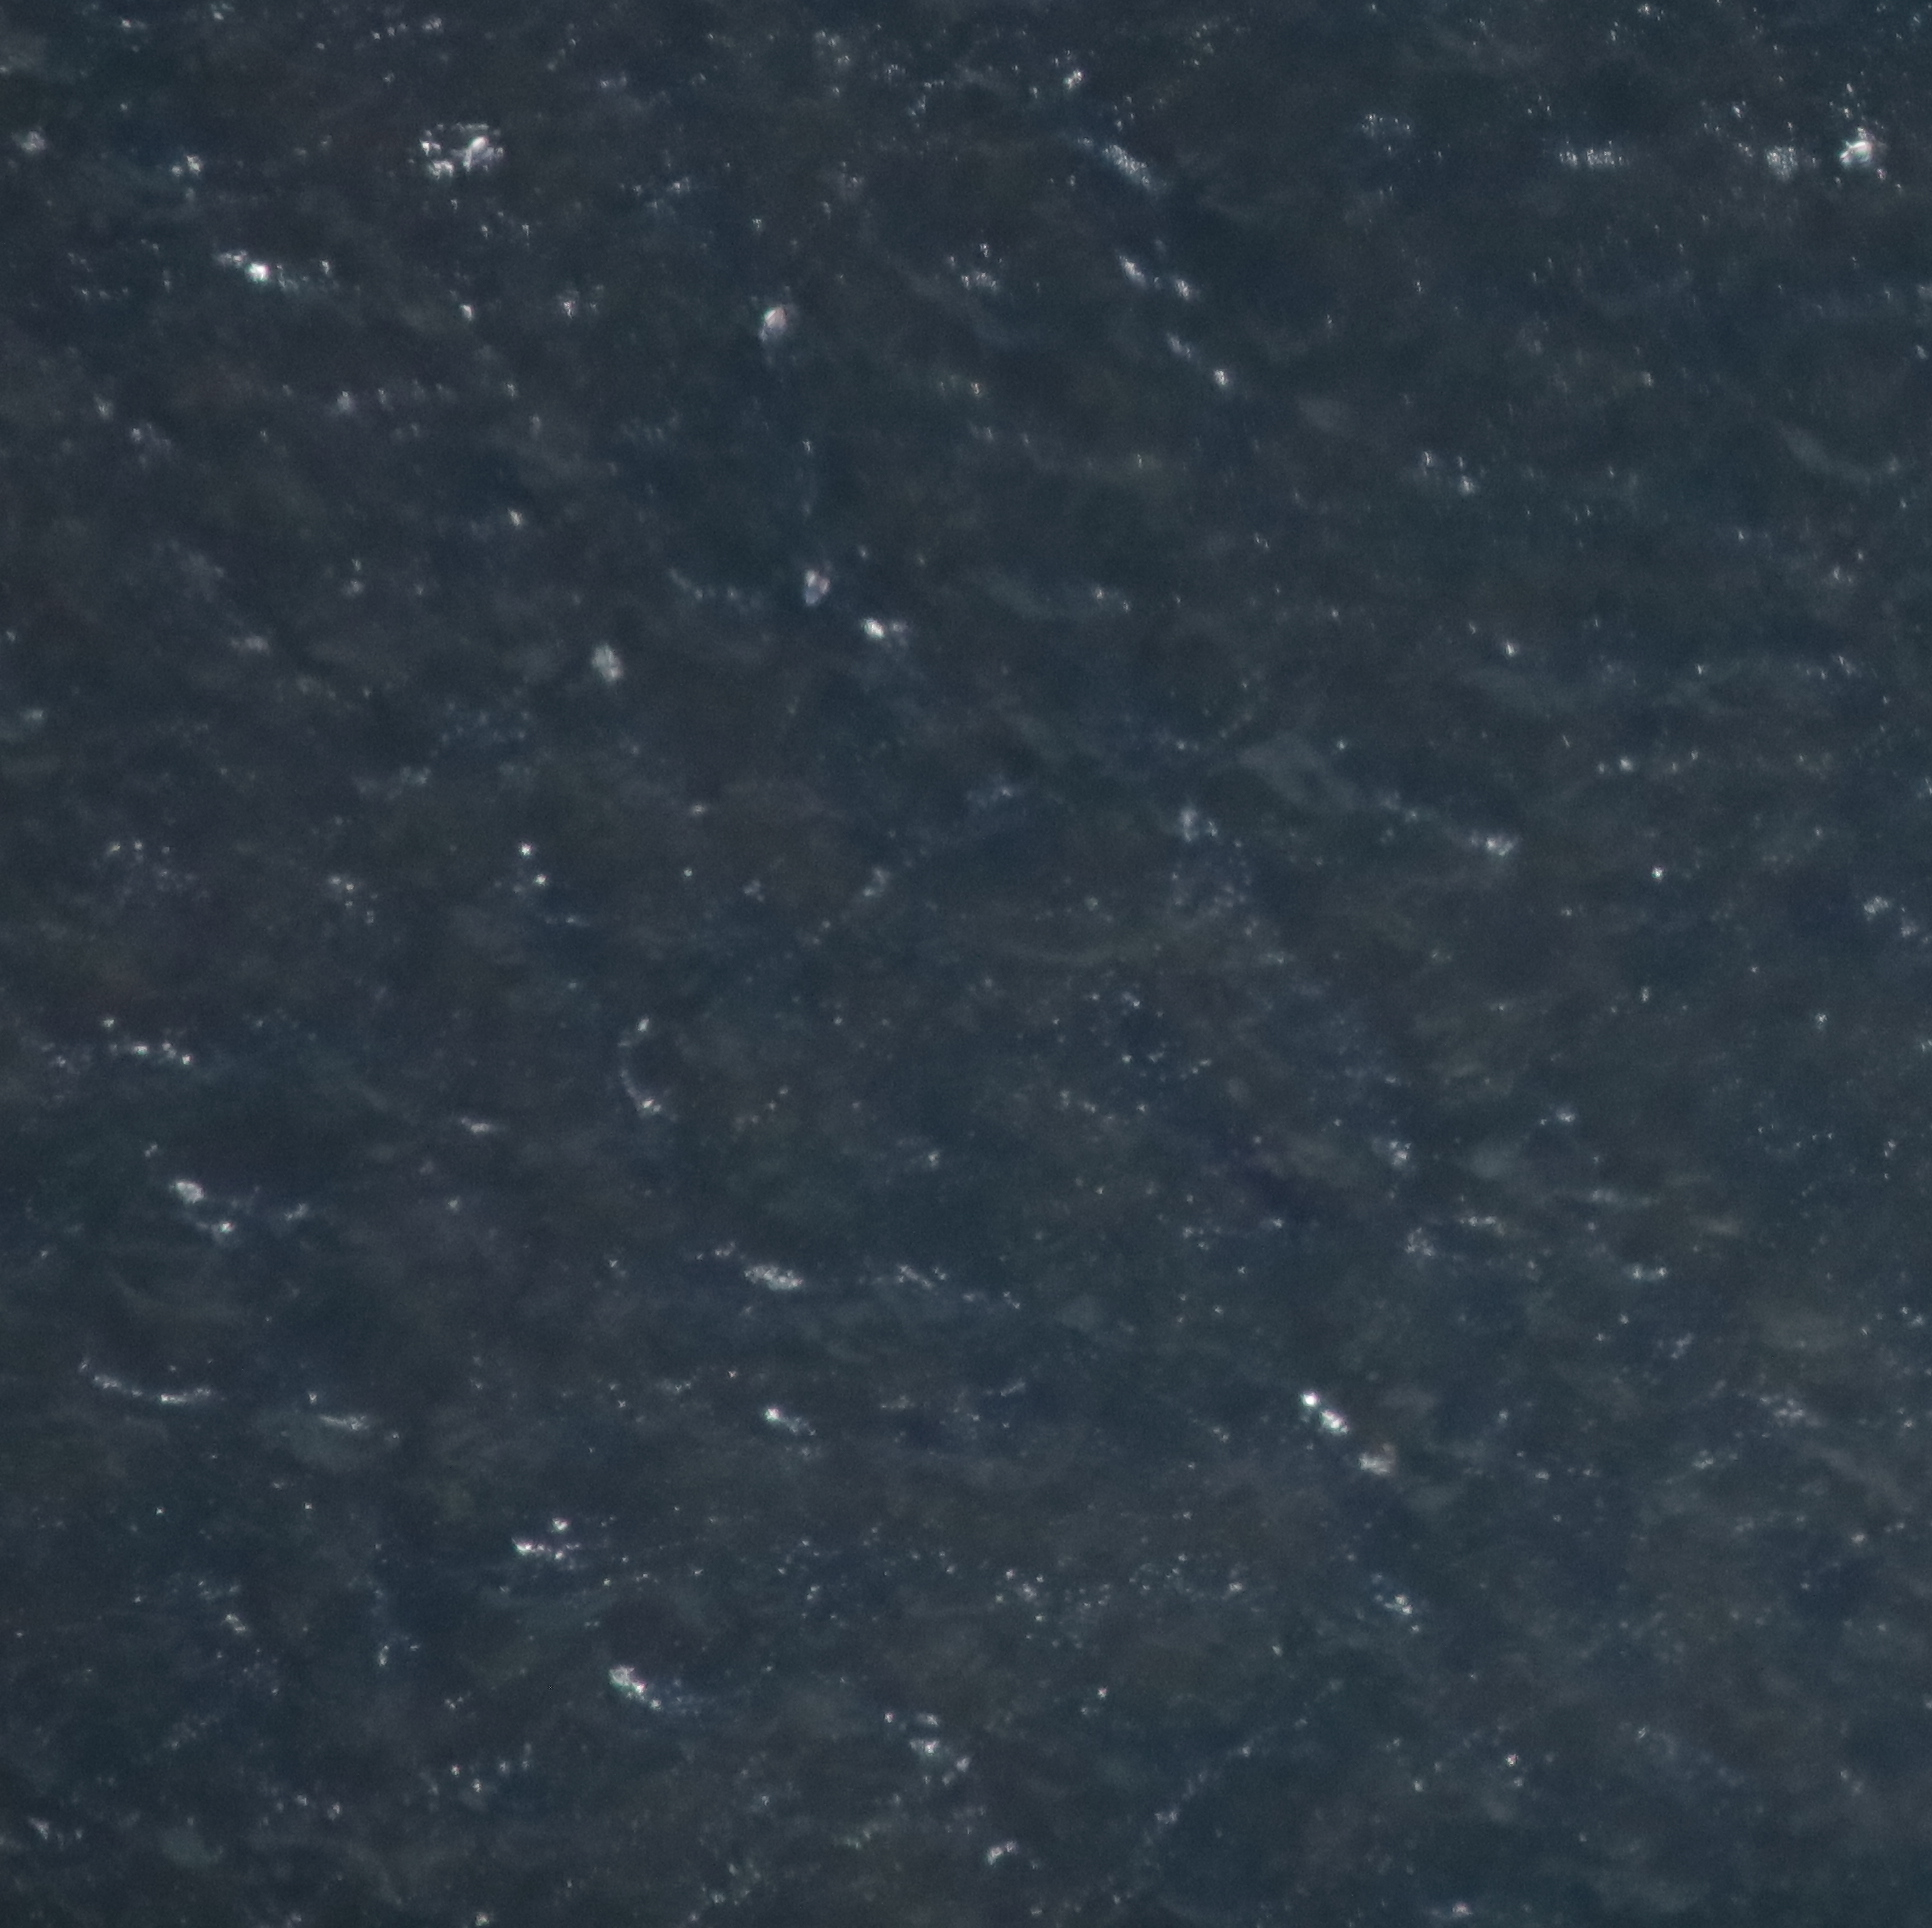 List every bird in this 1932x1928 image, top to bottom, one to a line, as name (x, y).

brant (480, 150)
brant (1860, 152)
brant (777, 319)
brant (818, 587)